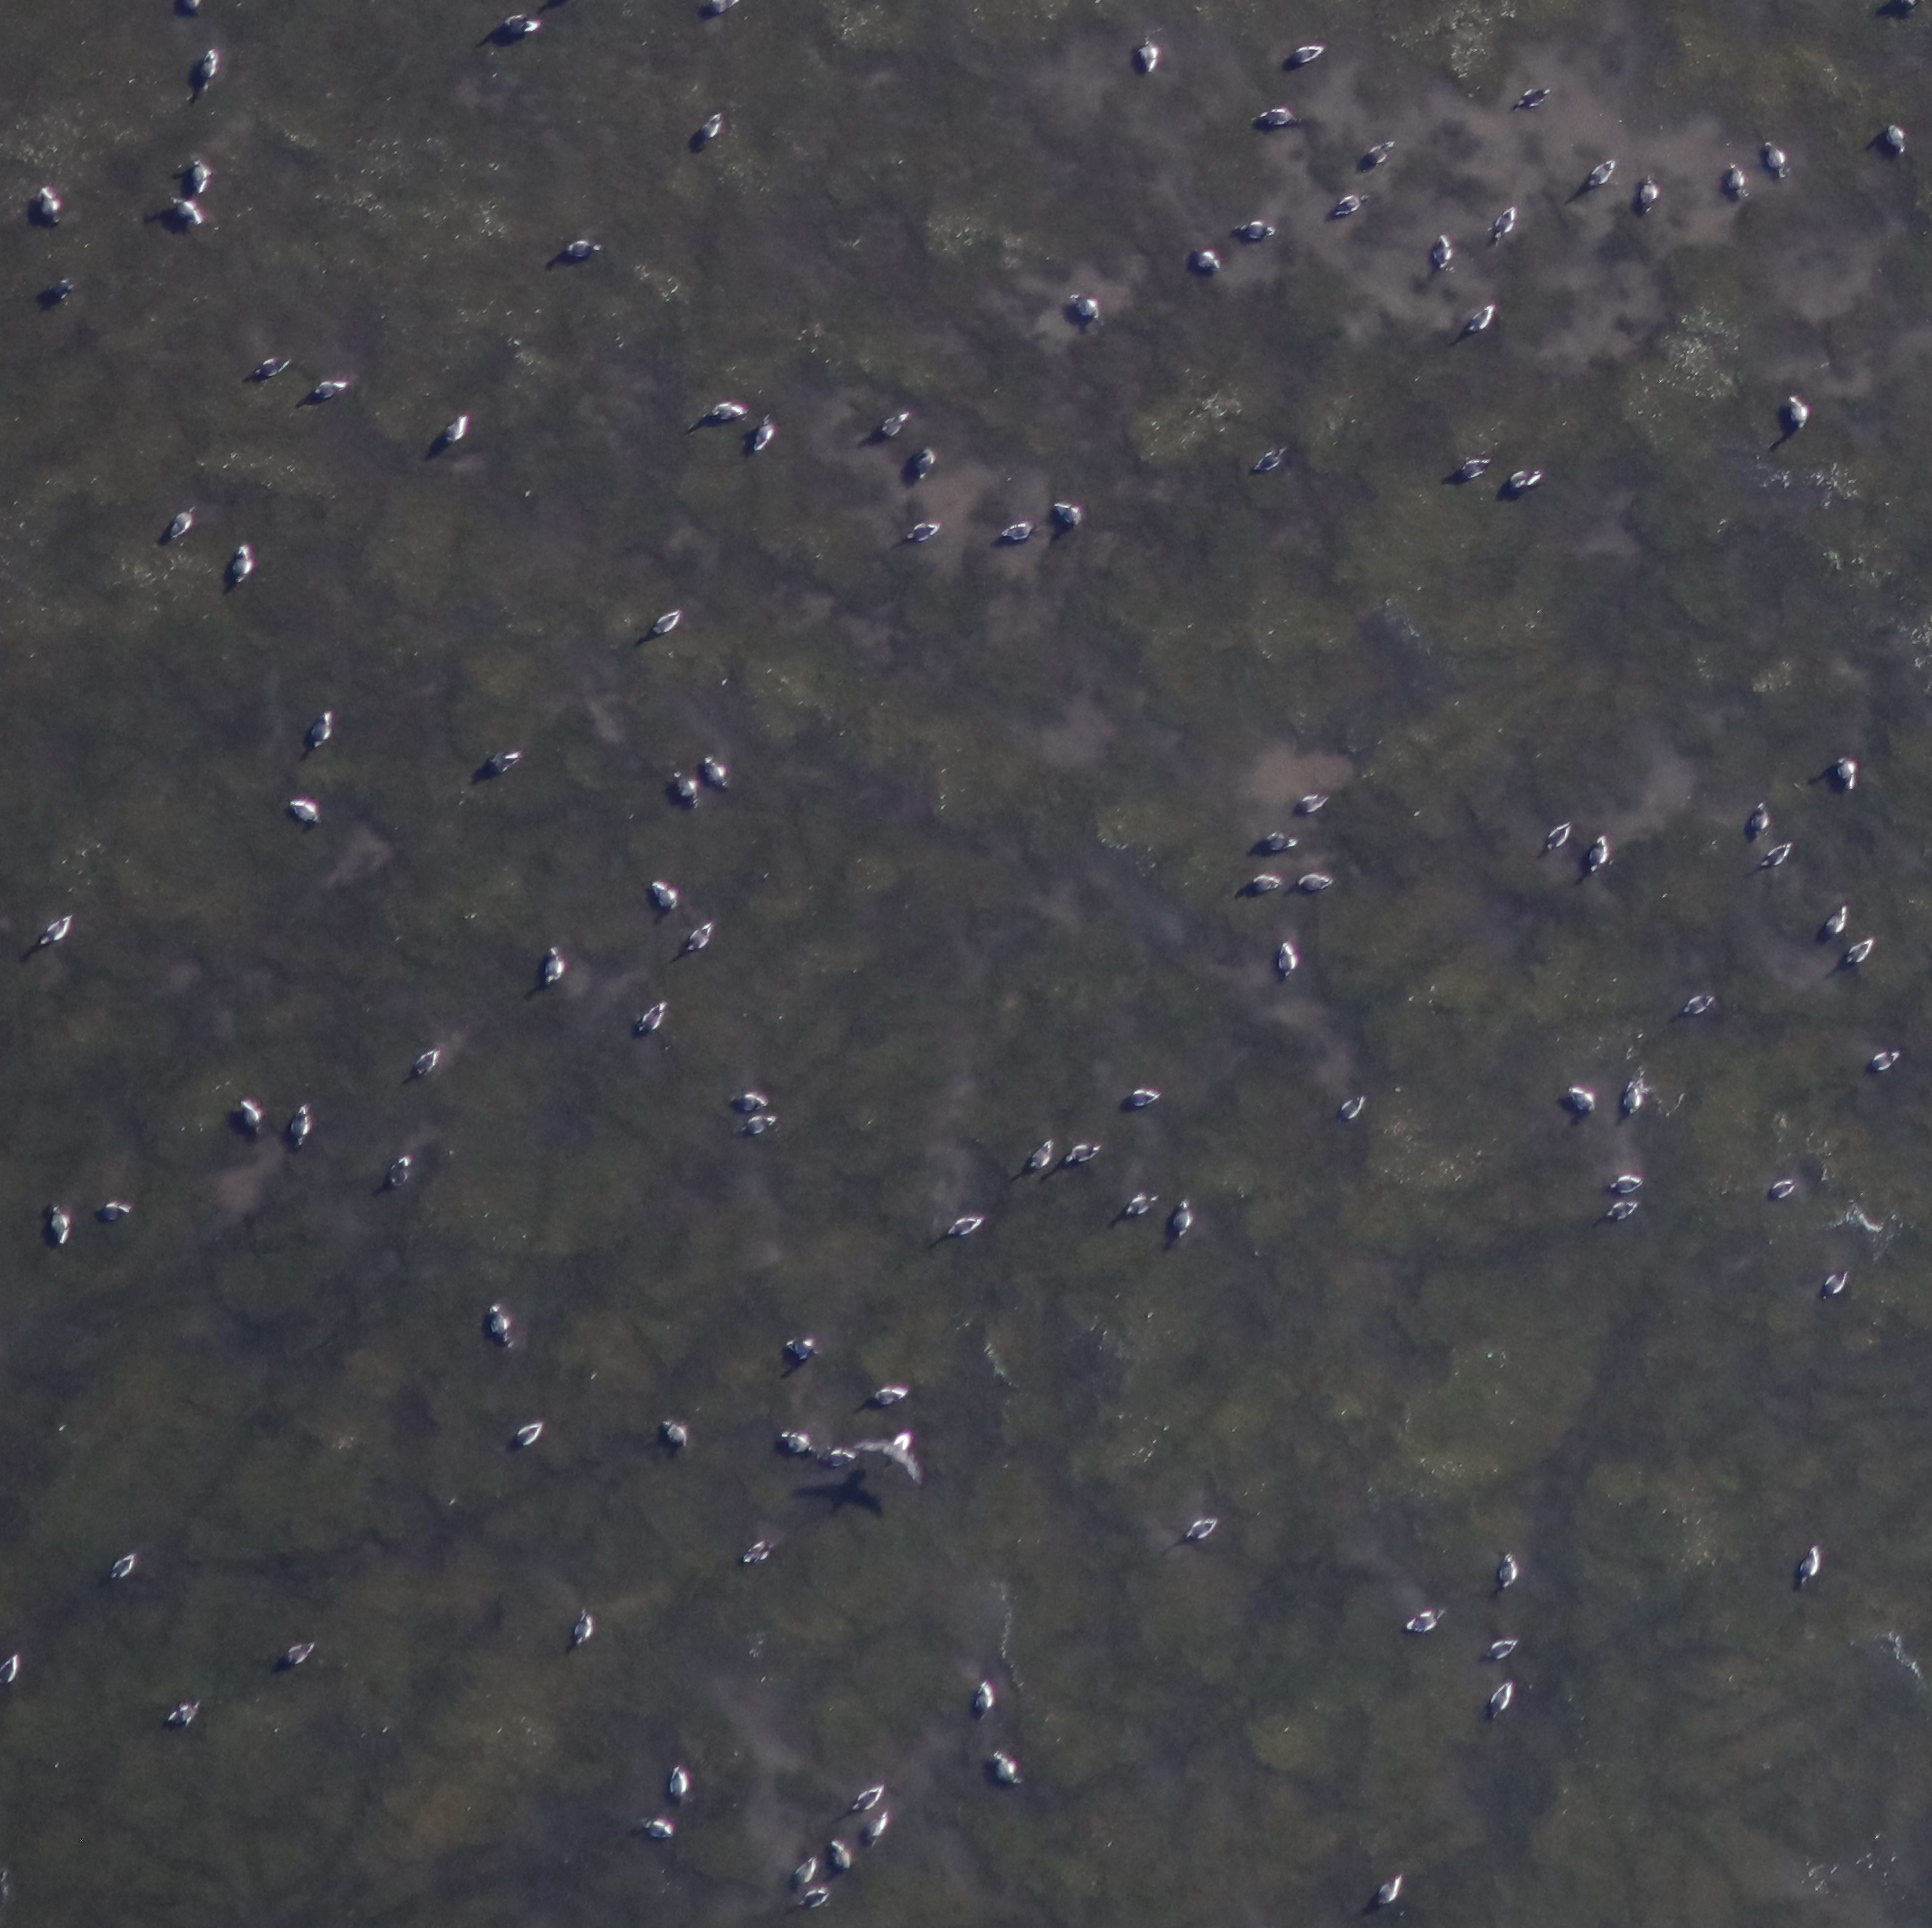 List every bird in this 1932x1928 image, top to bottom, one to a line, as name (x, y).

brant (721, 3)
brant (521, 25)
brant (1149, 53)
brant (1307, 55)
brant (209, 67)
brant (1533, 98)
brant (1280, 119)
brant (712, 126)
brant (1895, 138)
brant (1377, 155)
brant (1775, 158)
brant (1601, 173)
brant (199, 175)
brant (1735, 178)
brant (1648, 192)
brant (51, 203)
brant (1349, 204)
brant (188, 214)
brant (1504, 222)
brant (1256, 231)
brant (580, 249)
brant (1442, 254)
brant (1207, 260)
brant (59, 289)
brant (1088, 309)
brant (1481, 319)
brant (271, 370)
brant (327, 389)
brant (730, 411)
brant (1798, 411)
brant (892, 426)
brant (453, 432)
brant (763, 436)
brant (1269, 461)
brant (925, 465)
brant (1474, 468)
brant (1522, 477)
brant (1069, 516)
brant (182, 523)
brant (1018, 531)
brant (922, 533)
brant (242, 566)
brant (666, 623)
brant (321, 732)
brant (504, 758)
brant (716, 772)
brant (1847, 772)
brant (686, 786)
brant (1313, 803)
brant (306, 812)
brant (1760, 820)
brant (1559, 836)
brant (1280, 843)
brant (1598, 854)
brant (1777, 855)
brant (1314, 882)
brant (1265, 883)
brant (666, 897)
brant (1835, 923)
brant (56, 931)
brant (699, 939)
brant (1860, 953)
brant (1286, 961)
brant (554, 968)
brant (1697, 1004)
brant (651, 1019)
brant (1884, 1060)
brant (426, 1063)
brant (1142, 1098)
brant (1581, 1099)
brant (1633, 1100)
brant (752, 1102)
brant (1350, 1109)
brant (251, 1115)
brant (759, 1125)
brant (301, 1127)
brant (1082, 1153)
brant (1041, 1157)
brant (399, 1173)
brant (1626, 1184)
brant (1782, 1190)
brant (1140, 1205)
brant (115, 1210)
brant (1623, 1210)
brant (1183, 1221)
brant (59, 1225)
brant (965, 1226)
brant (1835, 1284)
brant (499, 1323)
brant (800, 1349)
brant (889, 1396)
brant (675, 1433)
brant (528, 1434)
brant (798, 1443)
brant (896, 1448)
brant (842, 1457)
brant (1202, 1529)
brant (759, 1552)
brant (1808, 1564)
brant (122, 1567)
brant (1507, 1573)
brant (1425, 1622)
brant (583, 1631)
brant (1501, 1649)
brant (300, 1654)
brant (8, 1671)
brant (1501, 1699)
brant (983, 1700)
brant (182, 1715)
brant (1004, 1768)
brant (679, 1782)
brant (868, 1799)
brant (657, 1827)
brant (876, 1827)
brant (842, 1853)
brant (807, 1872)
brant (1388, 1892)
brant (813, 1899)